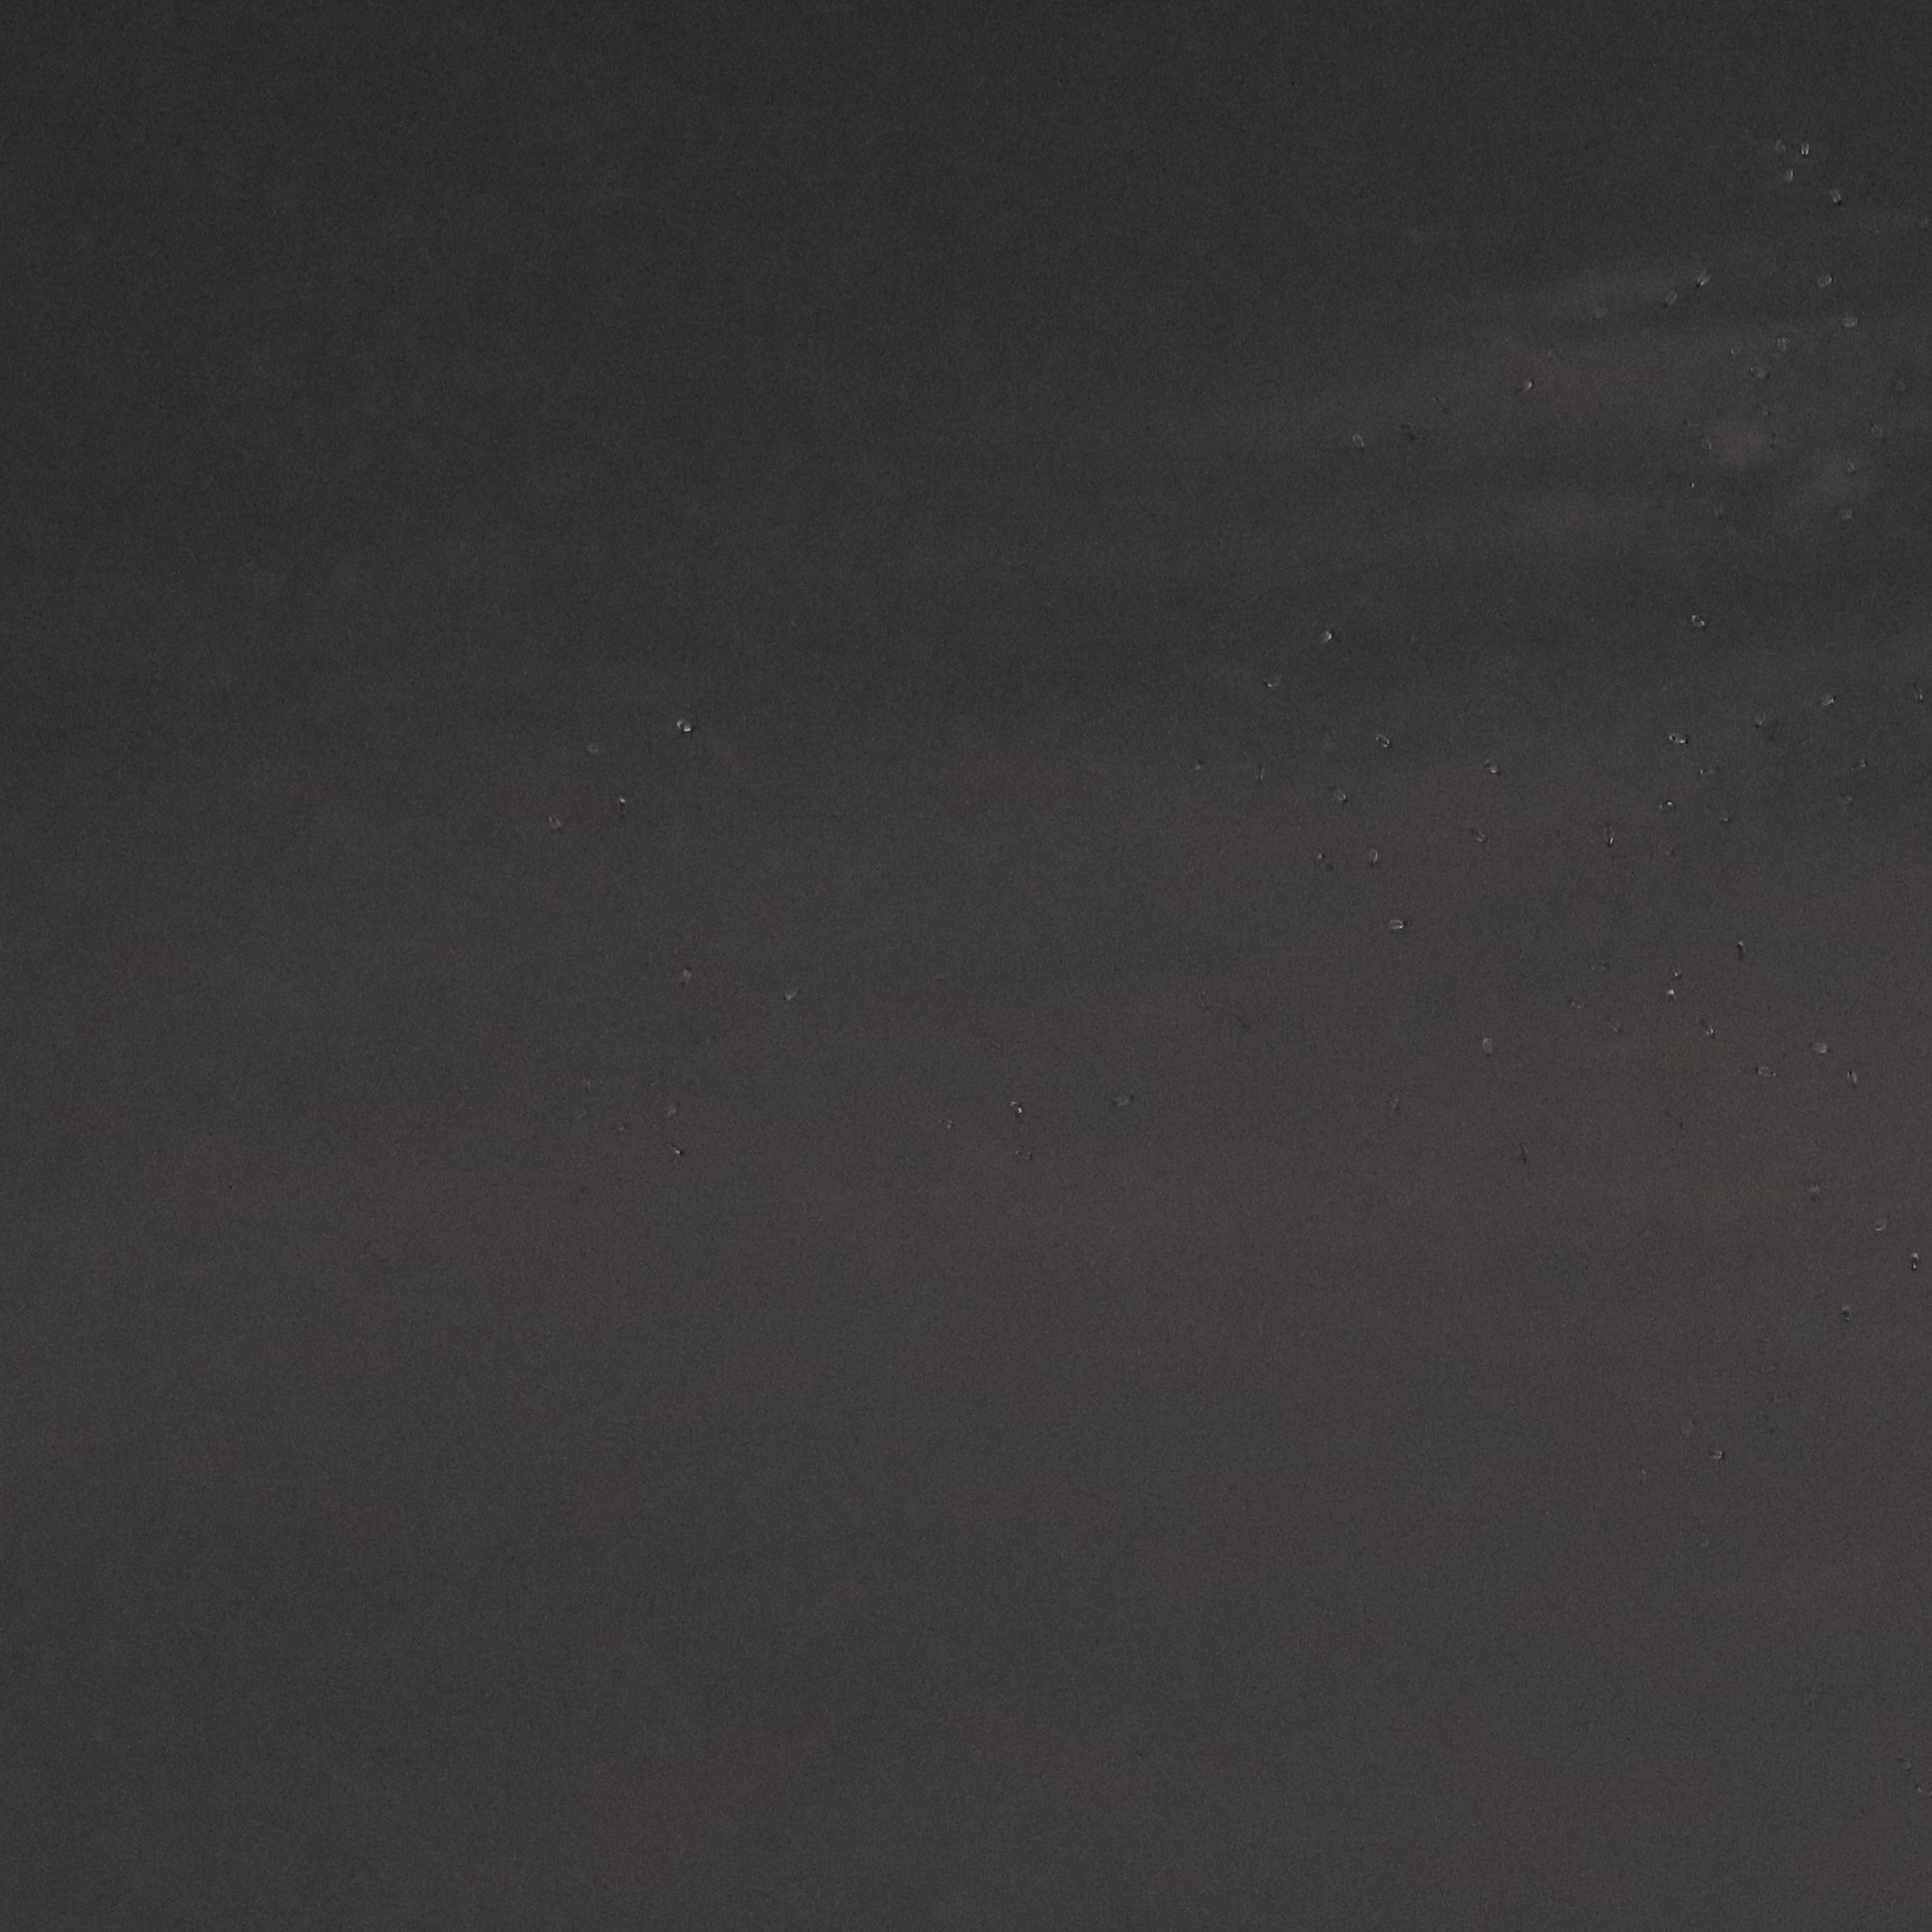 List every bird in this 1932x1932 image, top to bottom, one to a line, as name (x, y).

Canada goose (1779, 152)
Canada goose (1809, 157)
Canada goose (1796, 183)
Canada goose (1835, 198)
Canada goose (1928, 221)
Canada goose (1708, 279)
Canada goose (1827, 283)
Canada goose (1681, 298)
Canada goose (1600, 310)
Canada goose (1864, 325)
Canada goose (1782, 344)
Canada goose (1745, 346)
Canada goose (1769, 382)
Canada goose (1530, 385)
Canada goose (1895, 388)
Canada goose (1452, 400)
Canada goose (1769, 404)
Canada goose (1686, 417)
Canada goose (1877, 432)
Canada goose (1411, 434)
Canada goose (1776, 434)
Canada goose (1708, 438)
Canada goose (1358, 443)
Canada goose (1859, 462)
Canada goose (1724, 508)
Canada goose (1840, 511)
Canada goose (1708, 618)
Canada goose (1328, 628)
Canada goose (1275, 684)
Canada goose (1925, 692)
Canada goose (1833, 702)
Canada goose (1766, 717)
Canada goose (688, 725)
Canada goose (1681, 740)
Canada goose (1385, 741)
Canada goose (602, 746)
Canada goose (1492, 761)
Canada goose (1195, 769)
Canada goose (1867, 769)
Canada goose (1272, 770)
Canada goose (1696, 782)
Canada goose (1350, 799)
Canada goose (1862, 804)
Canada goose (1657, 810)
Canada goose (629, 811)
Canada goose (1724, 812)
Canada goose (559, 818)
Canada goose (1482, 833)
Canada goose (1610, 841)
Canada goose (1677, 858)
Canada goose (1376, 861)
Canada goose (1326, 866)
Canada goose (1401, 919)
Canada goose (1742, 957)
Canada goose (1602, 963)
Canada goose (1681, 975)
Canada goose (688, 980)
Canada goose (1668, 993)
Canada goose (1205, 996)
Canada goose (792, 1005)
Canada goose (1585, 1006)
Canada goose (1708, 1023)
Canada goose (1624, 1026)
Canada goose (1823, 1045)
Canada goose (1487, 1046)
Canada goose (1768, 1068)
Canada goose (1862, 1077)
Canada goose (591, 1080)
Canada goose (1017, 1100)
Canada goose (1131, 1101)
Canada goose (1399, 1102)
Canada goose (588, 1111)
Canada goose (678, 1111)
Canada goose (952, 1123)
Canada goose (1676, 1123)
Canada goose (627, 1126)
Canada goose (1032, 1142)
Canada goose (672, 1149)
Canada goose (1530, 1161)
Canada goose (1824, 1180)
Canada goose (1884, 1225)
Canada goose (1921, 1265)
Canada goose (1851, 1307)
Canada goose (1774, 1365)
Canada goose (1783, 1394)
Canada goose (1689, 1427)
Canada goose (1719, 1455)
Canada goose (1645, 1474)
Canada goose (1706, 1539)
Canada goose (1905, 1758)
Canada goose (1931, 1786)